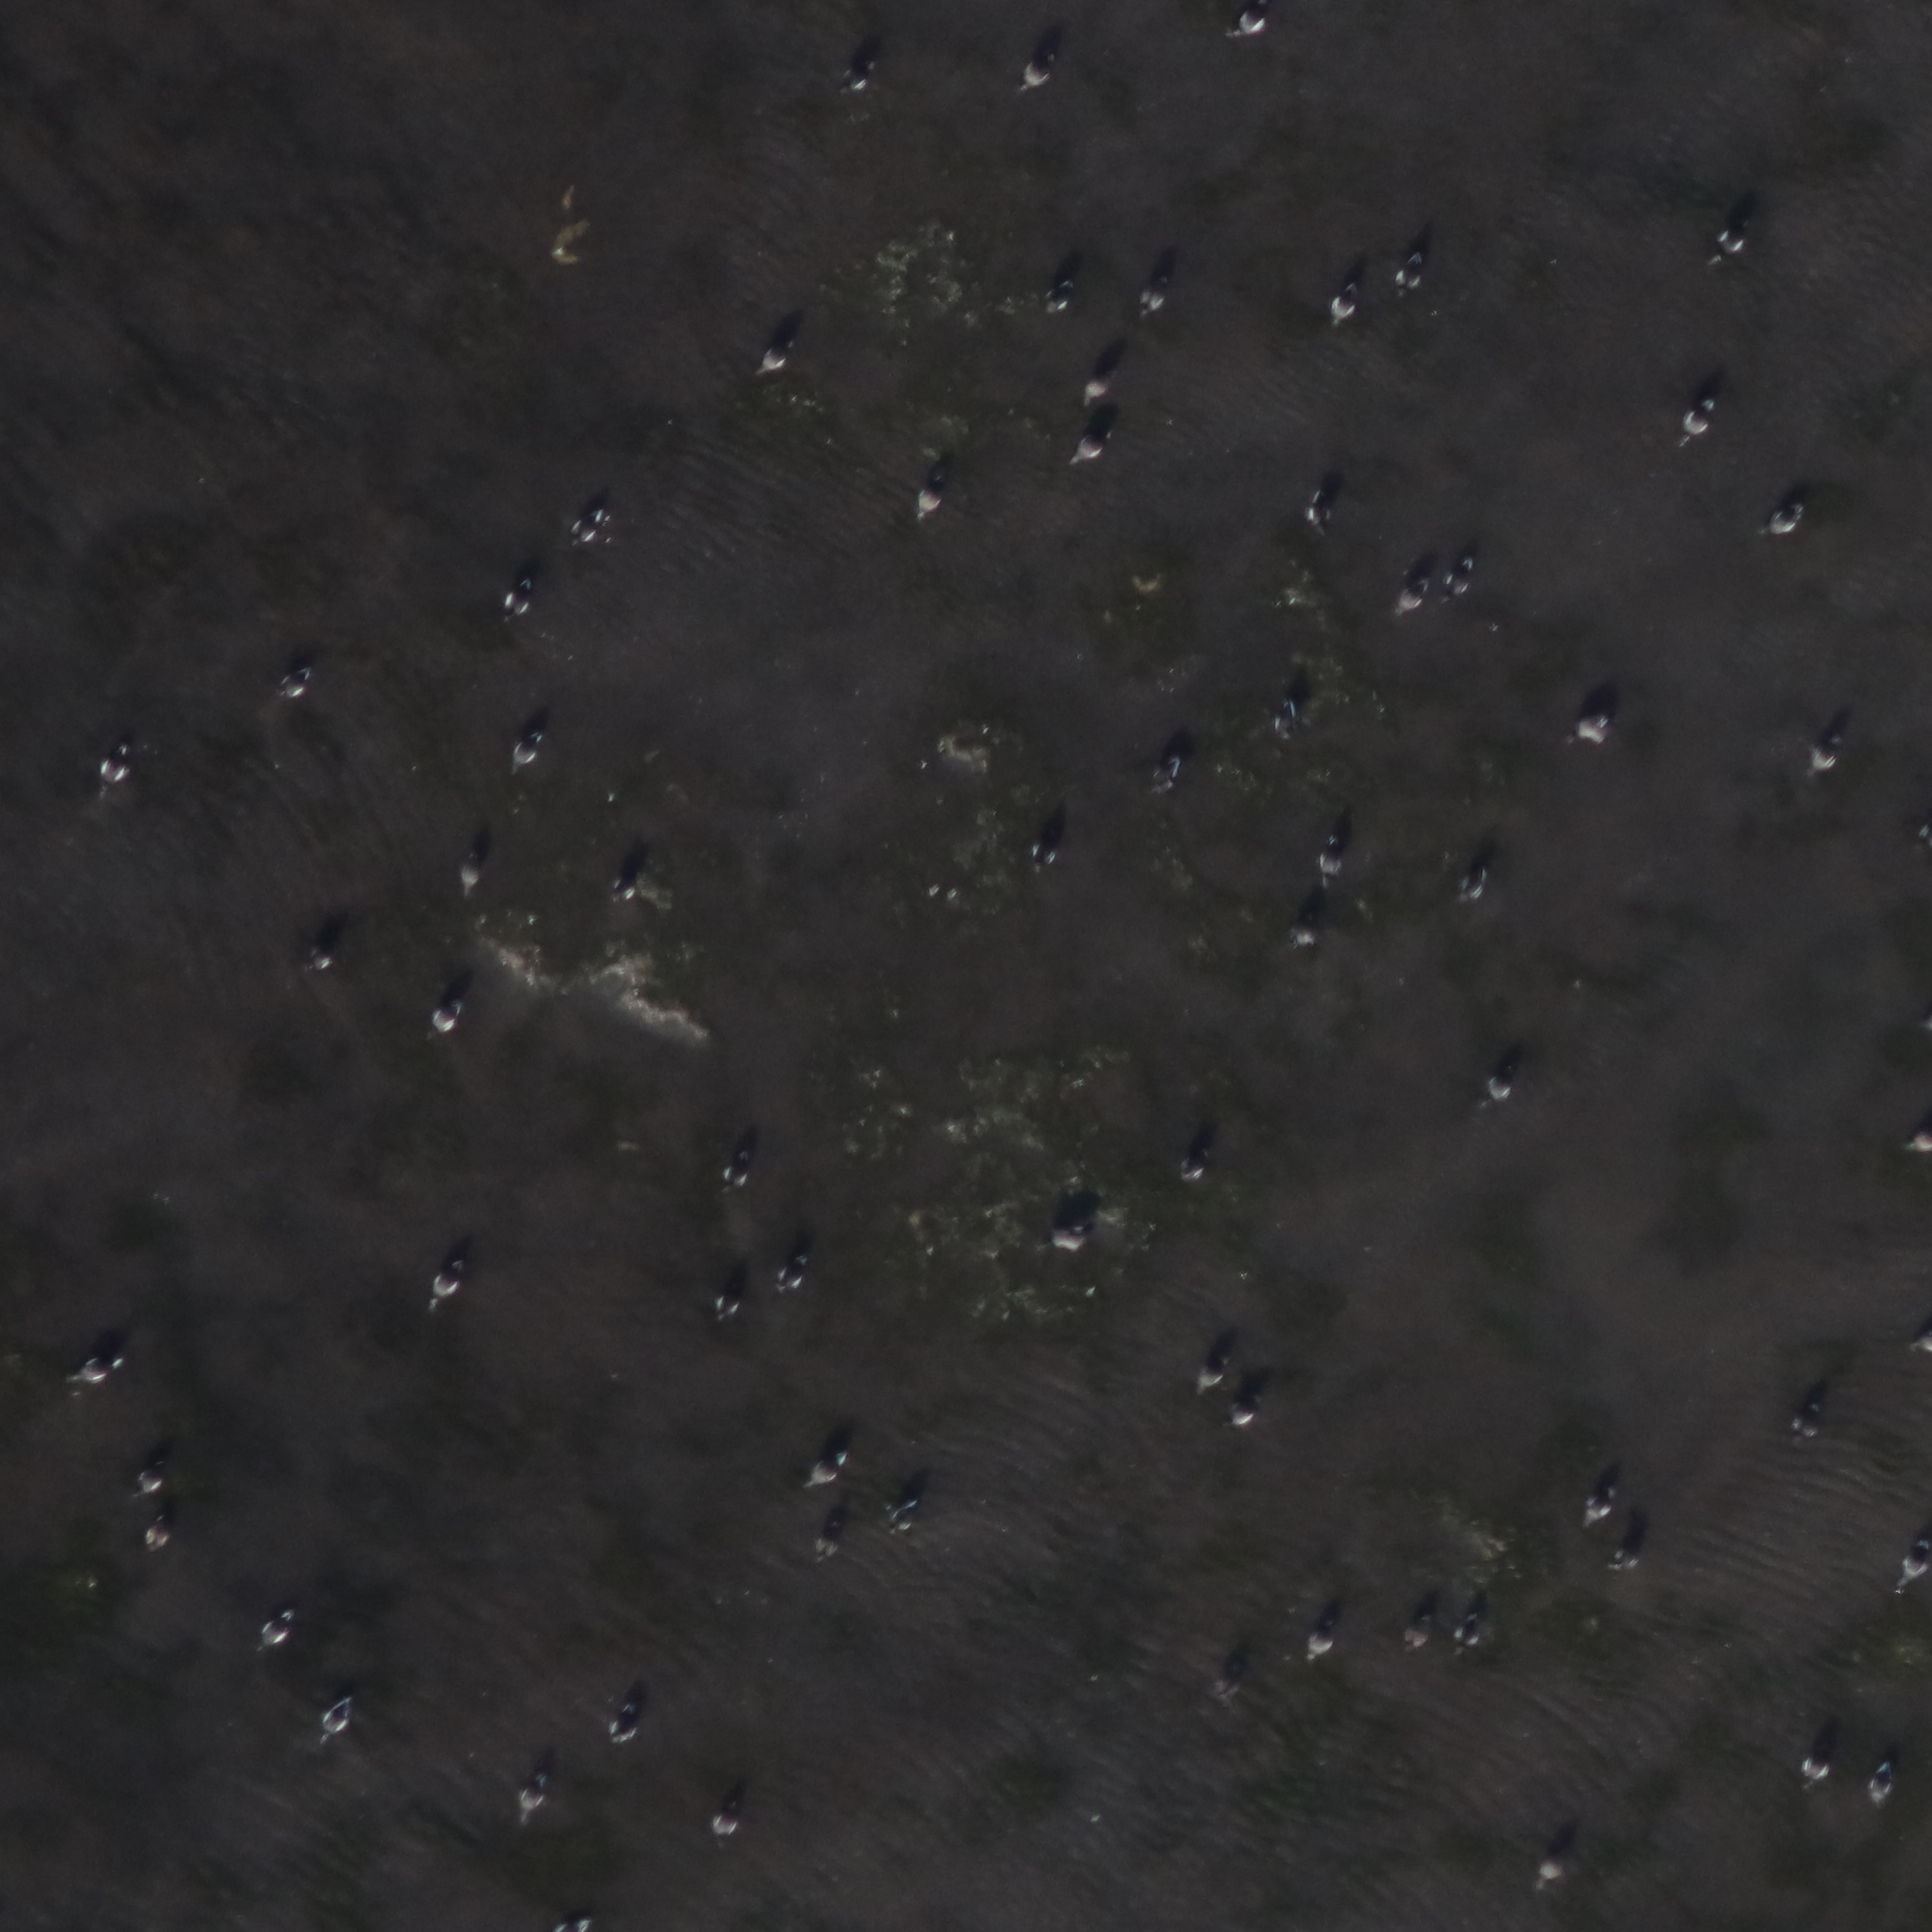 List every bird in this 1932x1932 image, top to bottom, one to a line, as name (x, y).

brant (1250, 15)
brant (1041, 70)
brant (859, 80)
brant (1729, 242)
brant (1409, 271)
brant (1155, 297)
brant (1058, 299)
brant (1343, 303)
brant (775, 356)
brant (1102, 388)
brant (1704, 419)
brant (1087, 445)
brant (931, 502)
brant (1320, 510)
brant (1788, 518)
brant (584, 528)
brant (1459, 575)
brant (518, 600)
brant (1411, 604)
brant (293, 682)
brant (1288, 719)
brant (1597, 724)
brant (1824, 748)
brant (527, 749)
brant (117, 767)
brant (1168, 775)
brant (1041, 859)
brant (1335, 863)
brant (471, 874)
brant (1473, 885)
brant (623, 888)
brant (1310, 935)
brant (311, 958)
brant (439, 1019)
brant (1502, 1084)
brant (1928, 1149)
brant (1193, 1160)
brant (735, 1173)
brant (1074, 1234)
brant (791, 1276)
brant (448, 1282)
brant (725, 1308)
brant (1220, 1365)
brant (98, 1368)
brant (1811, 1411)
brant (1249, 1416)
brant (825, 1470)
brant (147, 1473)
brant (1612, 1499)
brant (901, 1511)
brant (154, 1542)
brant (830, 1545)
brant (1915, 1562)
brant (1628, 1563)
brant (278, 1632)
brant (1464, 1632)
brant (1412, 1636)
brant (1314, 1643)
brant (1232, 1687)
brant (335, 1720)
brant (629, 1727)
brant (1818, 1763)
brant (531, 1786)
brant (1877, 1787)
brant (726, 1822)
brant (1552, 1864)